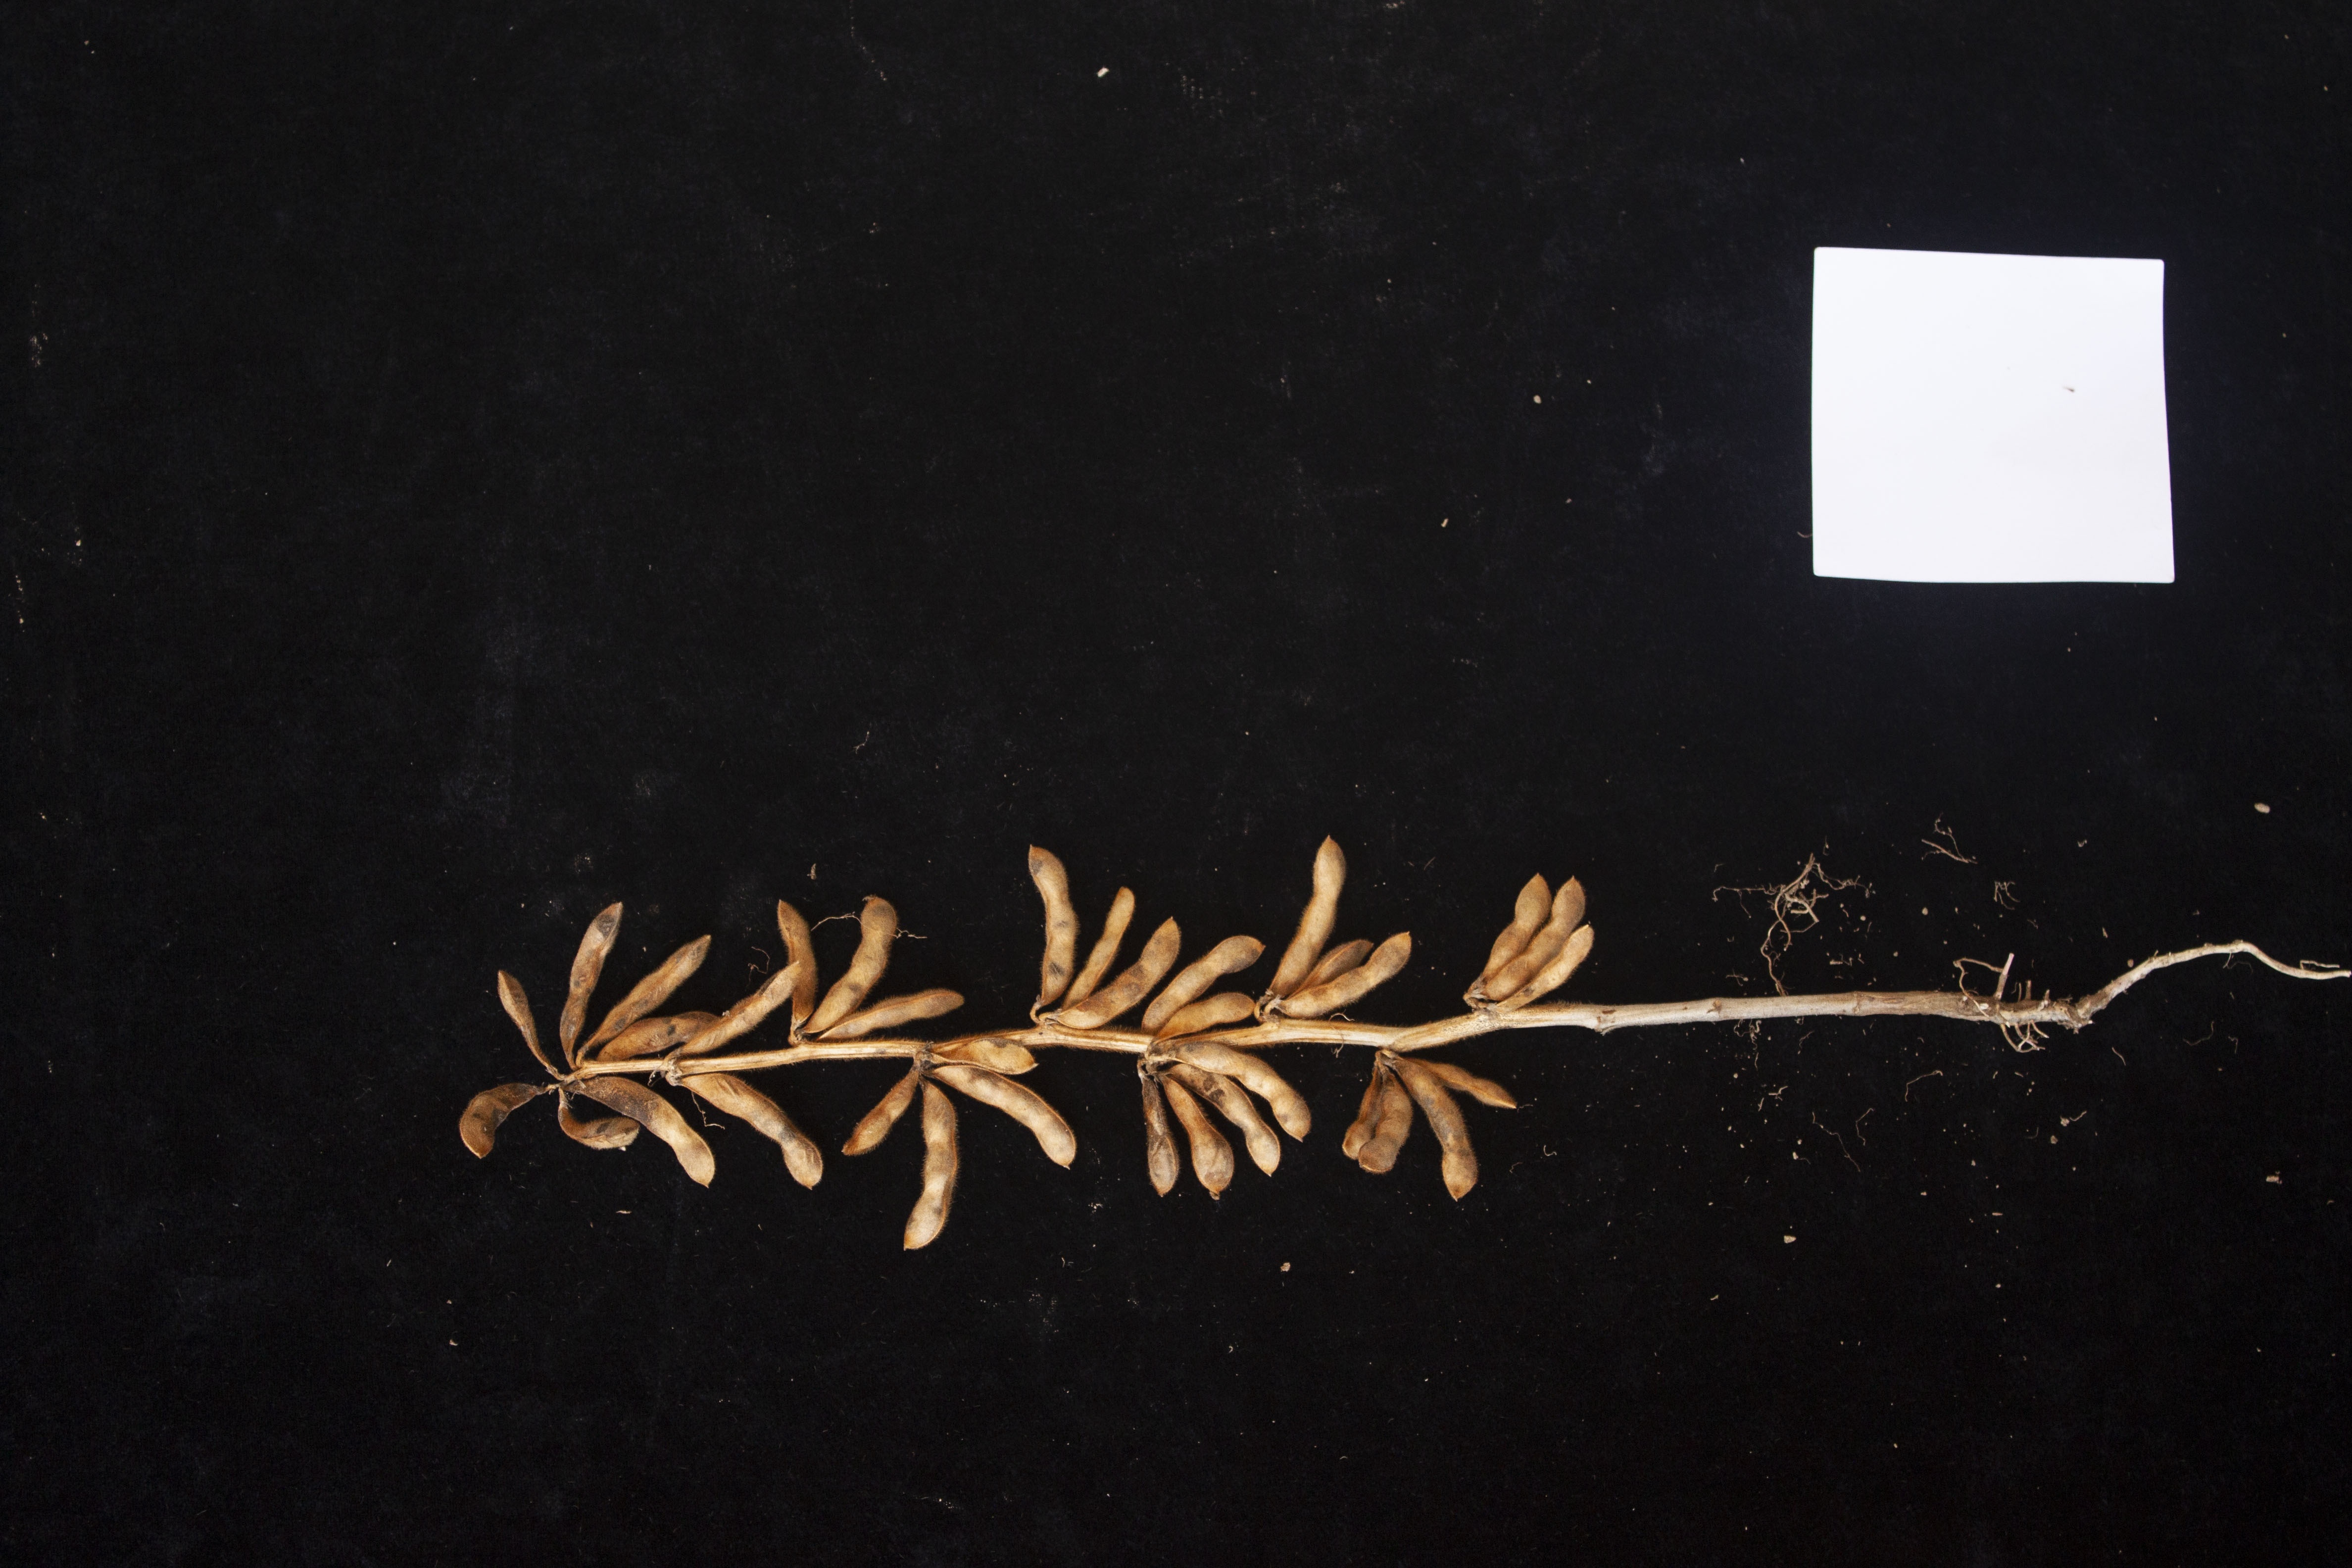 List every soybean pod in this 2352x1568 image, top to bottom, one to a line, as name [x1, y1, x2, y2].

soybean pod [1259, 835, 1346, 1004]
soybean pod [1027, 845, 1078, 1021]
soybean pod [1469, 874, 1551, 989]
soybean pod [1473, 877, 1585, 1001]
soybean pod [1064, 887, 1135, 1006]
soybean pod [799, 895, 897, 1035]
soybean pod [777, 898, 819, 1041]
soybean pod [559, 902, 624, 1072]
soybean pod [1041, 915, 1180, 1029]
soybean pod [1497, 923, 1594, 1008]
soybean pod [1263, 930, 1412, 1019]
soybean pod [576, 934, 711, 1062]
soybean pod [1140, 936, 1267, 1031]
soybean pod [1288, 940, 1375, 997]
soybean pod [665, 959, 802, 1059]
soybean pod [498, 969, 568, 1083]
soybean pod [816, 990, 965, 1041]
soybean pod [1150, 992, 1255, 1049]
soybean pod [596, 1012, 720, 1061]
soybean pod [932, 1034, 1039, 1076]
soybean pod [1176, 1042, 1312, 1144]
soybean pod [1380, 1048, 1478, 1203]
soybean pod [1407, 1058, 1518, 1110]
soybean pod [1342, 1064, 1386, 1160]
soybean pod [930, 1065, 1076, 1172]
soybean pod [1164, 1065, 1281, 1176]
soybean pod [841, 1066, 921, 1155]
soybean pod [1137, 1069, 1180, 1196]
soybean pod [669, 1074, 824, 1189]
soybean pod [1360, 1075, 1413, 1173]
soybean pod [567, 1077, 715, 1185]
soybean pod [1161, 1077, 1234, 1193]
soybean pod [903, 1079, 959, 1251]
soybean pod [458, 1083, 555, 1161]
soybean pod [557, 1087, 639, 1150]